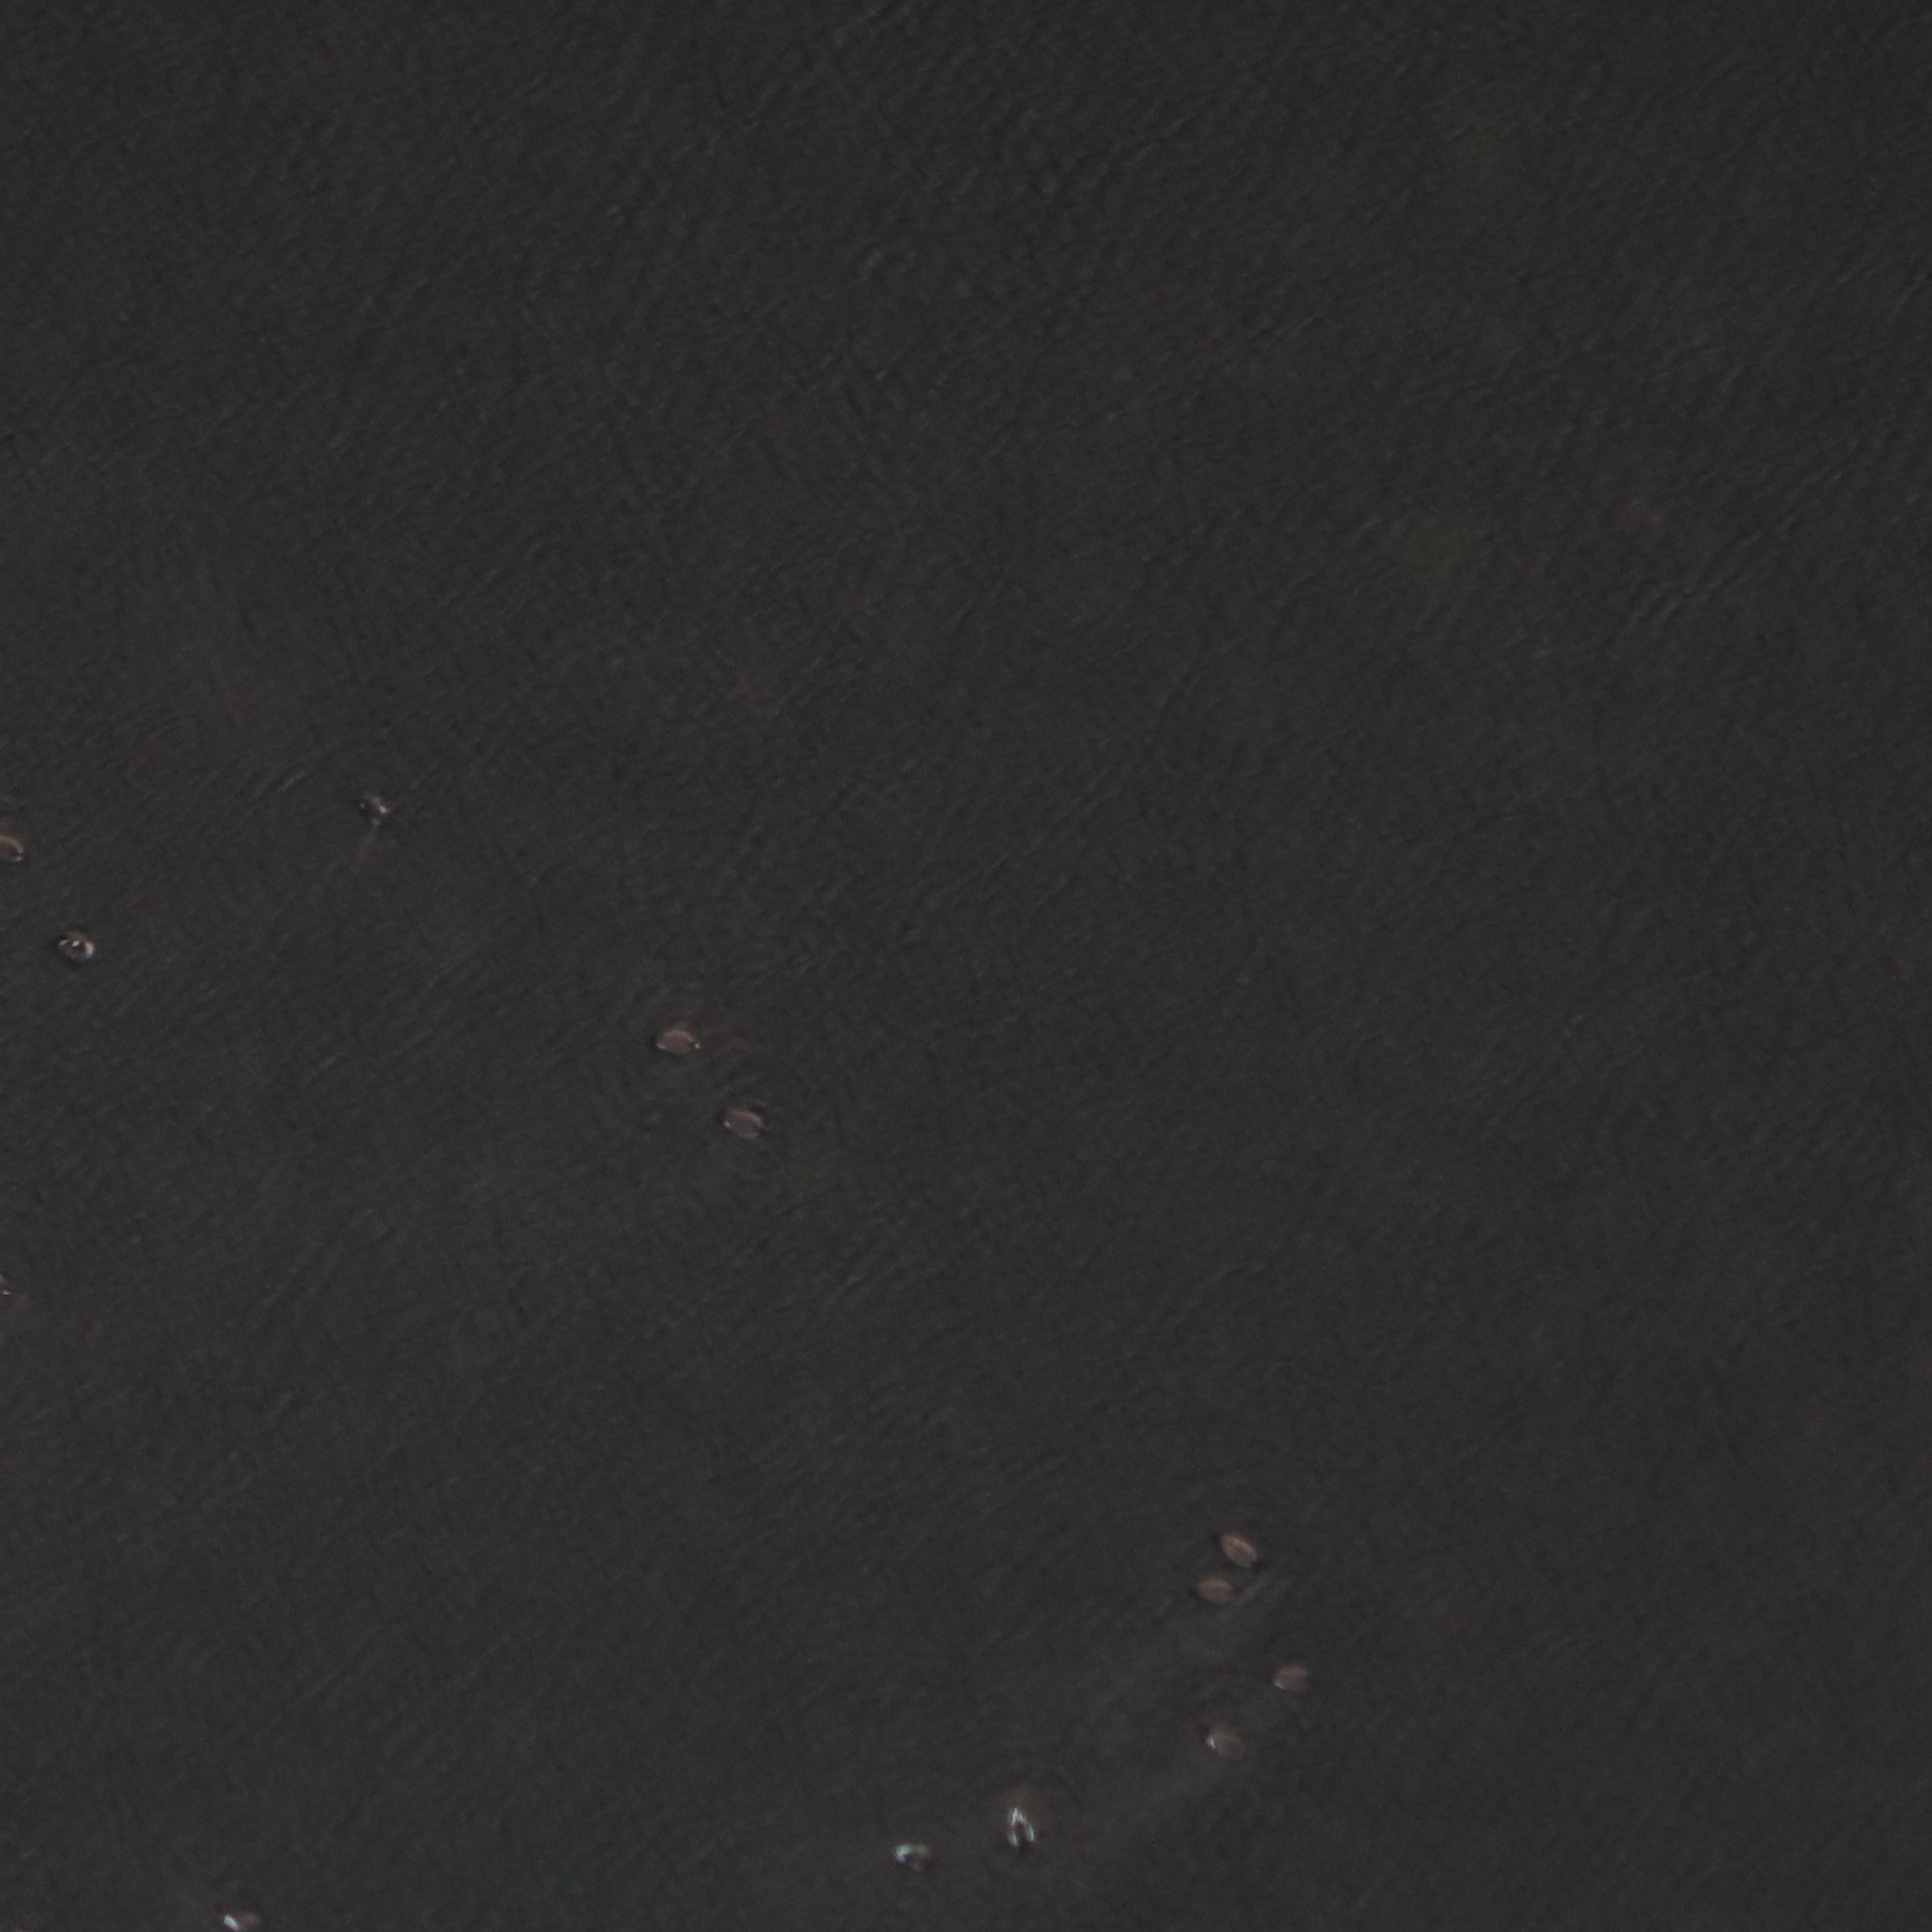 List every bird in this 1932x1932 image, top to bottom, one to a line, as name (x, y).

Canada goose (4, 846)
brant (74, 948)
Canada goose (676, 1040)
Canada goose (744, 1123)
Canada goose (1236, 1553)
Canada goose (1219, 1591)
Canada goose (1292, 1676)
Canada goose (1222, 1748)
brant (1021, 1832)
brant (913, 1854)
brant (249, 1915)